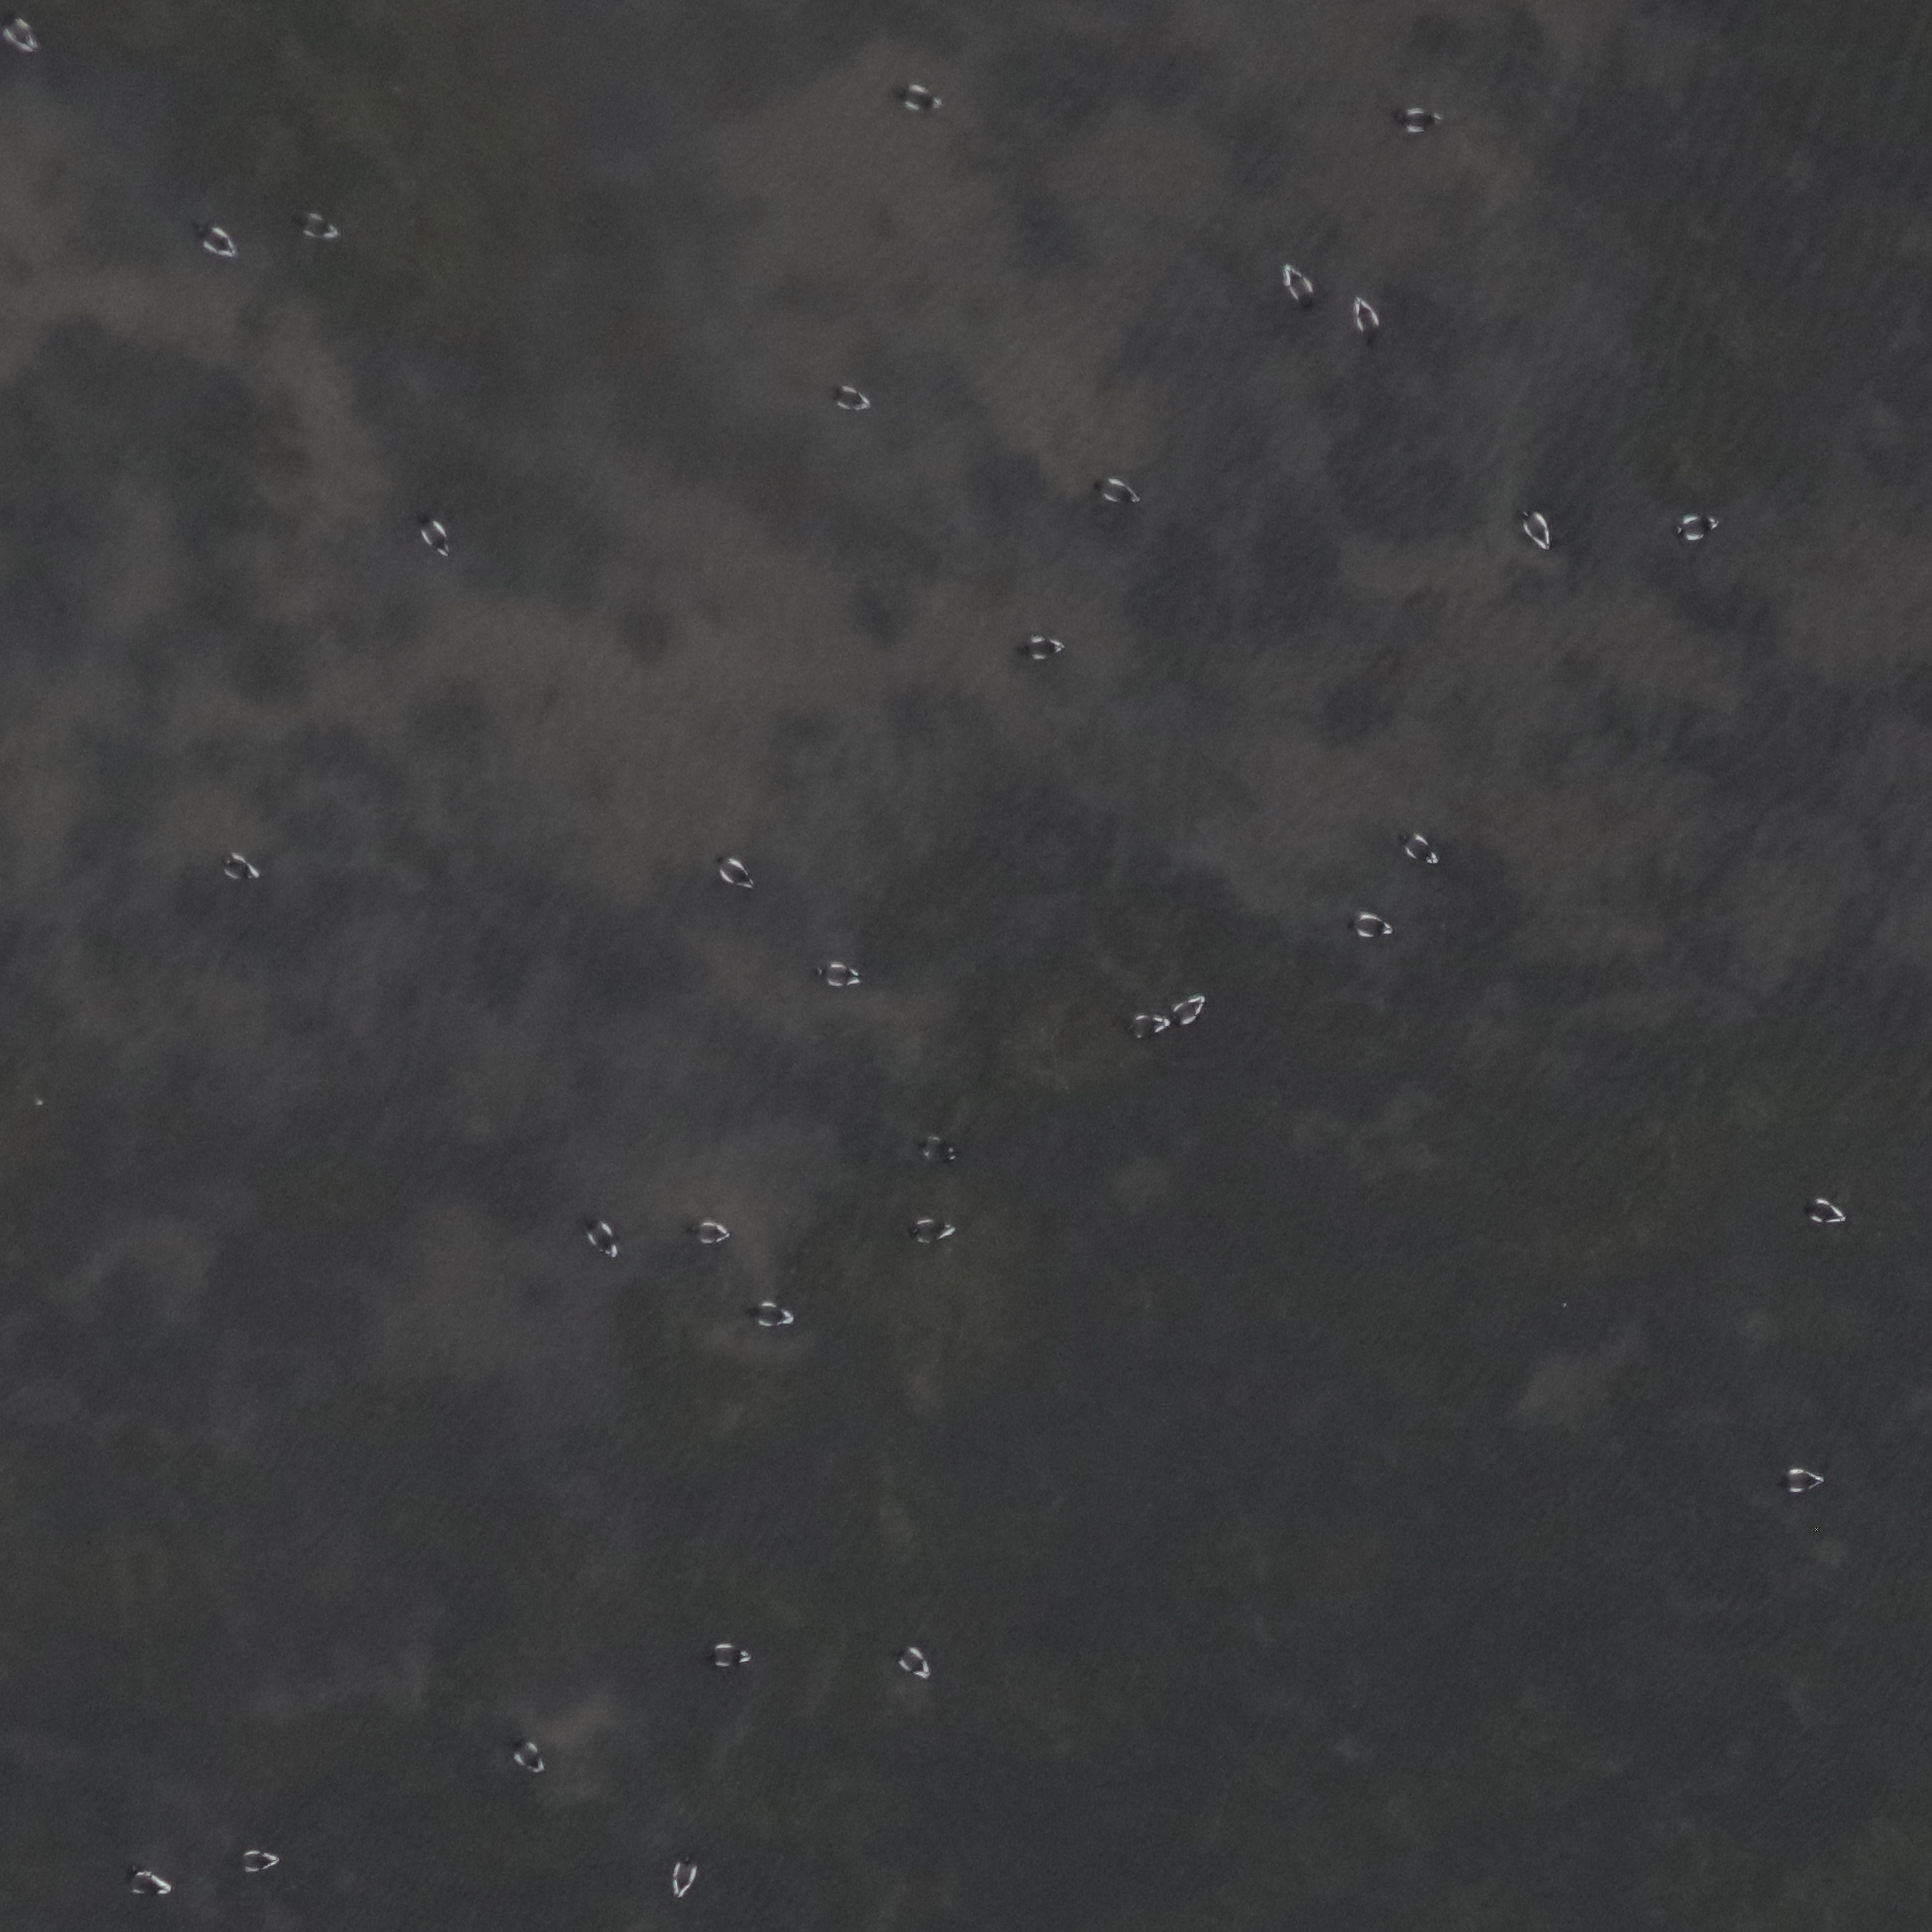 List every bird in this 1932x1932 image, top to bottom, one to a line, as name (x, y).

brant (16, 33)
brant (918, 99)
brant (1417, 121)
brant (318, 225)
brant (214, 242)
brant (1301, 289)
brant (1367, 320)
brant (848, 393)
brant (1116, 491)
brant (1537, 528)
brant (1695, 529)
brant (434, 535)
brant (1041, 648)
brant (1417, 849)
brant (234, 862)
brant (735, 873)
brant (1371, 926)
brant (836, 971)
brant (1184, 1015)
brant (1148, 1023)
brant (927, 1149)
brant (1824, 1211)
brant (928, 1227)
brant (708, 1233)
brant (602, 1237)
brant (771, 1313)
brant (1800, 1480)
brant (726, 1654)
brant (913, 1659)
brant (527, 1755)
brant (257, 1859)
brant (684, 1875)
brant (147, 1882)